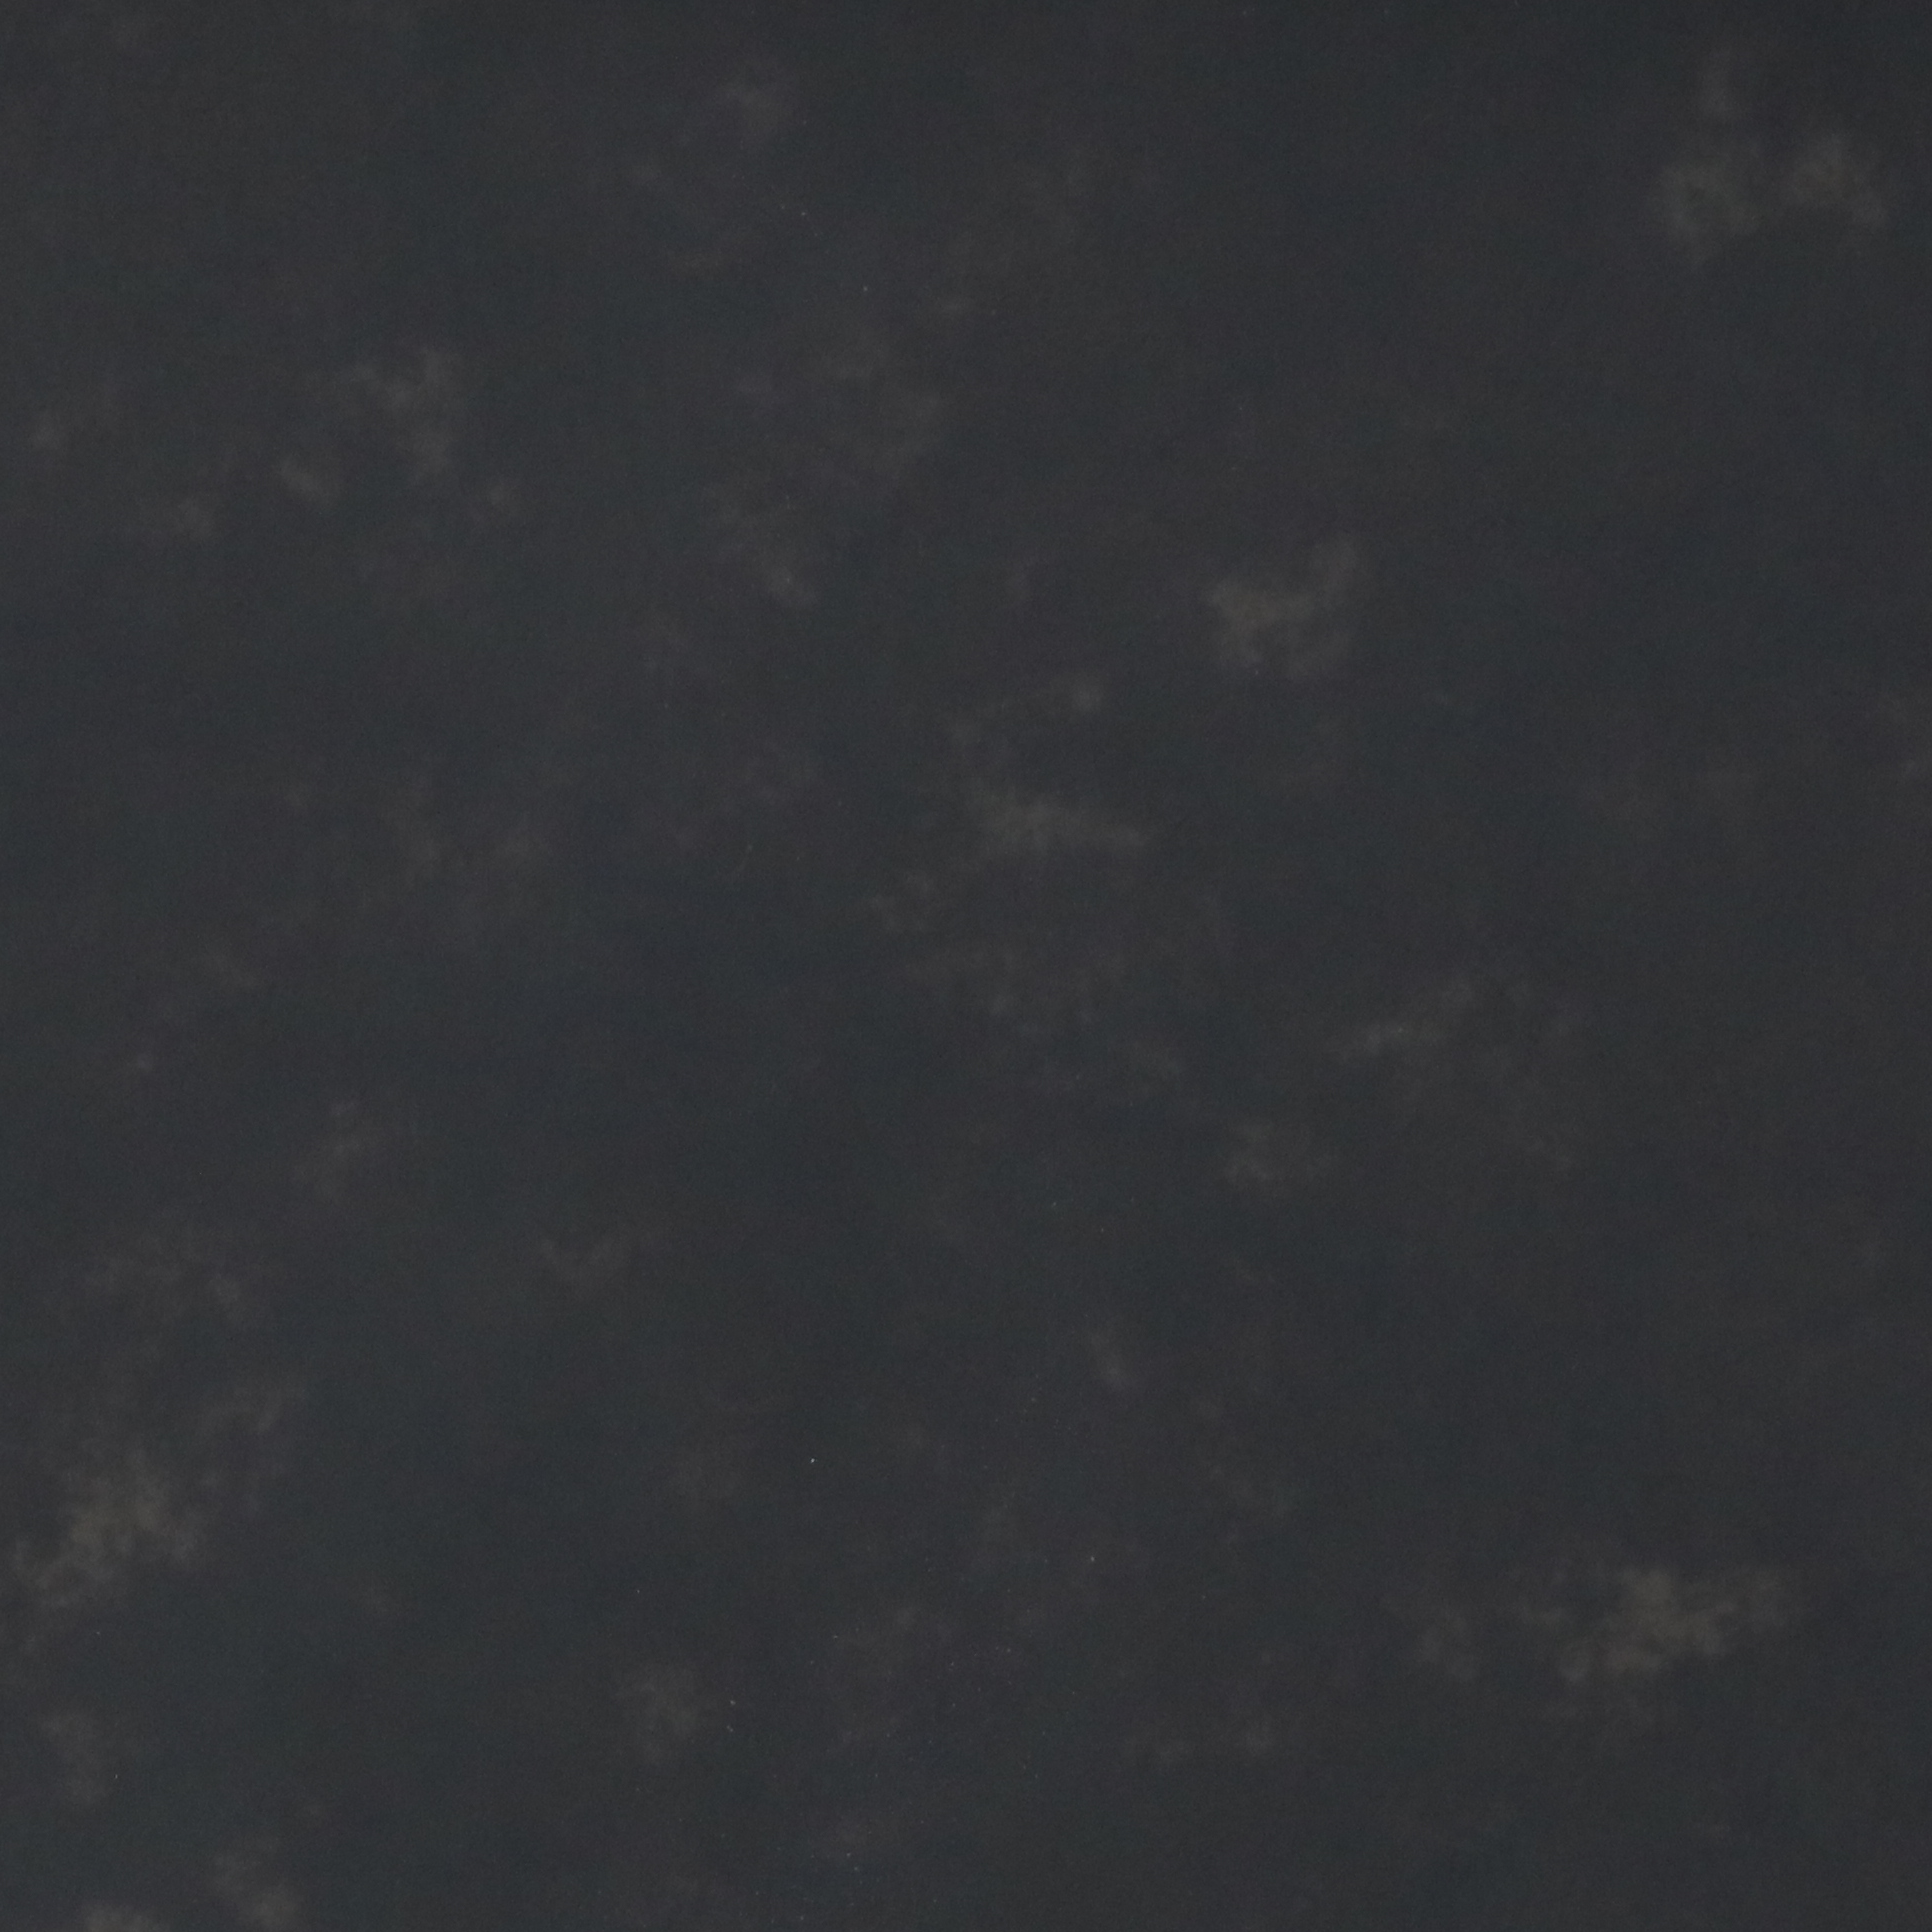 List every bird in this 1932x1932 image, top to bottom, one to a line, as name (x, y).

None